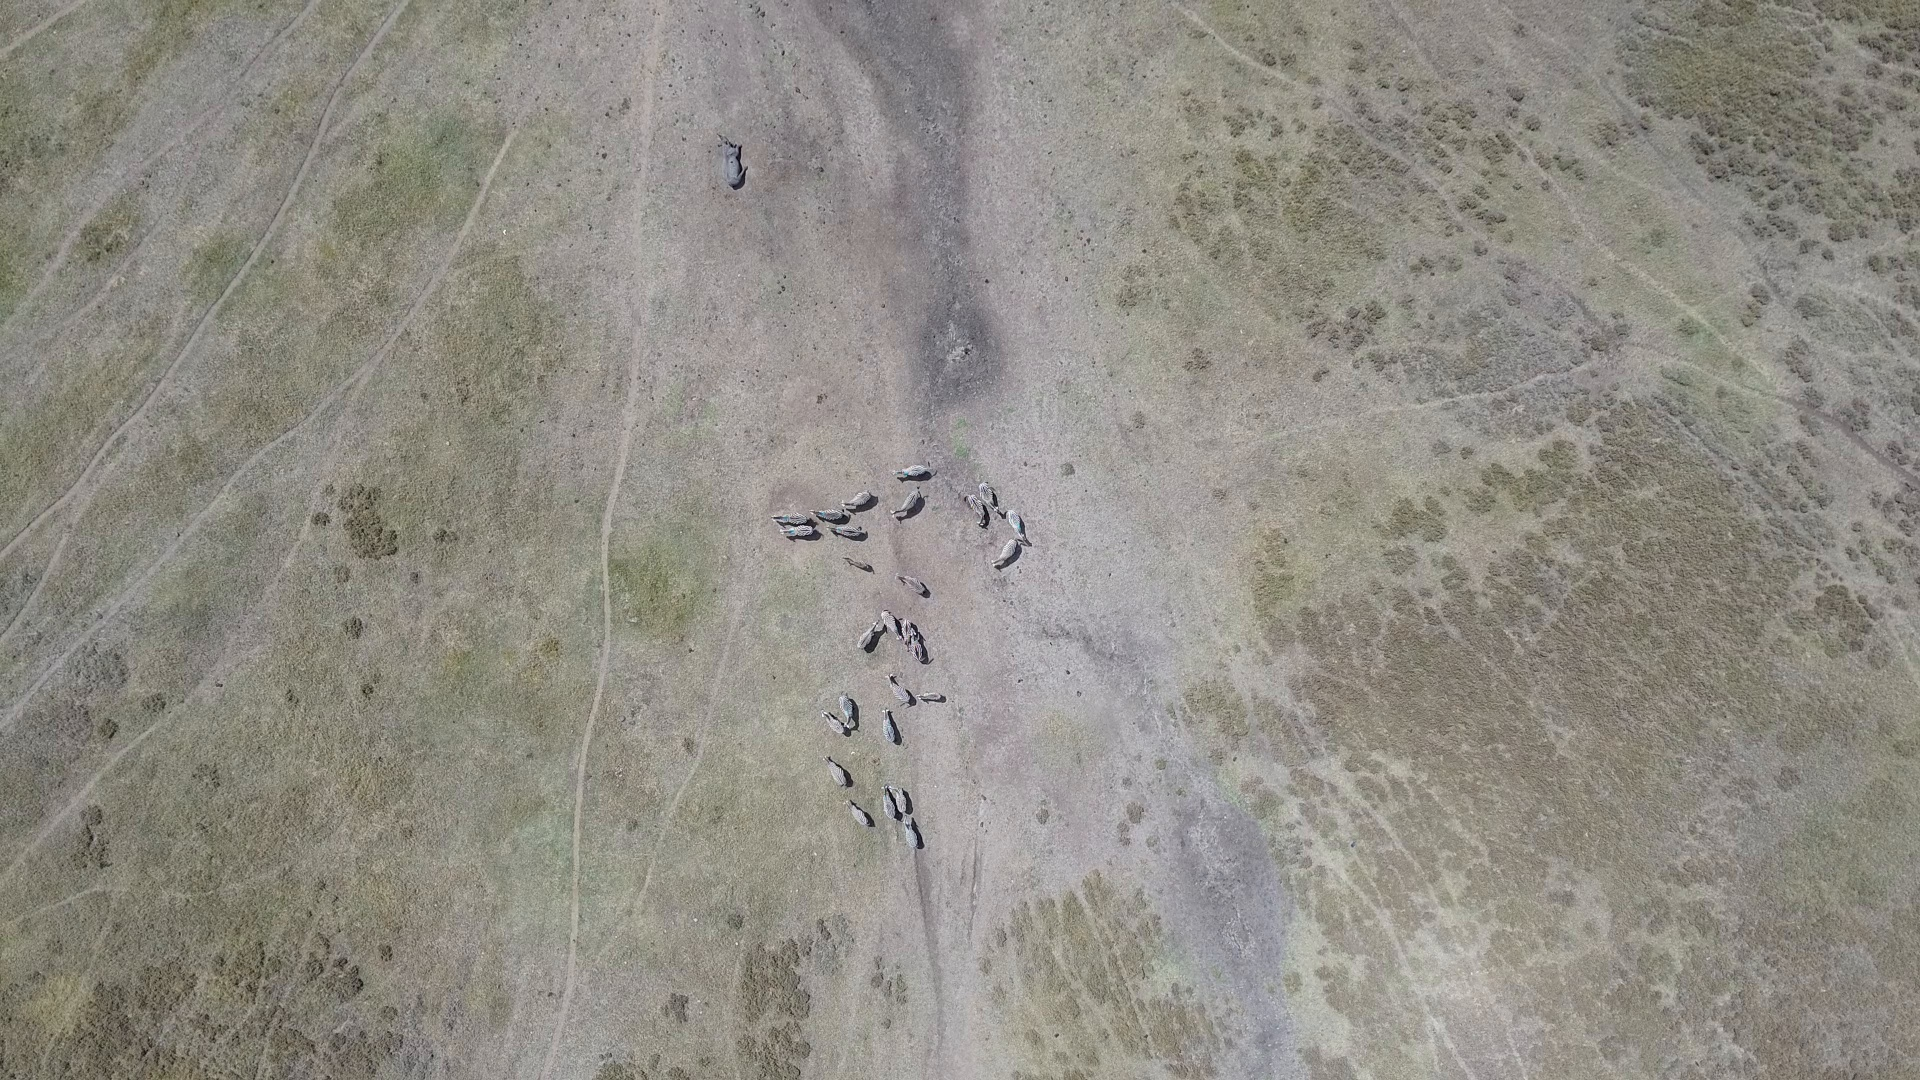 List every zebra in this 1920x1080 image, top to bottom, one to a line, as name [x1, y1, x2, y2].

zebra [896, 463, 933, 475]
zebra [979, 484, 1001, 514]
zebra [889, 490, 921, 518]
zebra [842, 491, 876, 511]
zebra [964, 493, 987, 528]
zebra [811, 508, 842, 521]
zebra [1004, 508, 1024, 535]
zebra [771, 512, 806, 525]
zebra [831, 522, 858, 538]
zebra [790, 523, 820, 537]
zebra [992, 539, 1019, 565]
zebra [842, 556, 874, 573]
zebra [894, 571, 930, 599]
zebra [881, 608, 903, 636]
zebra [900, 621, 913, 650]
zebra [855, 622, 884, 650]
zebra [908, 628, 927, 662]
zebra [888, 676, 911, 704]
zebra [914, 692, 942, 705]
zebra [838, 694, 856, 723]
zebra [824, 712, 848, 735]
zebra [881, 714, 898, 745]
zebra [827, 760, 852, 789]
zebra [879, 783, 897, 820]
zebra [894, 787, 907, 815]
zebra [848, 803, 875, 831]
zebra [899, 811, 923, 849]